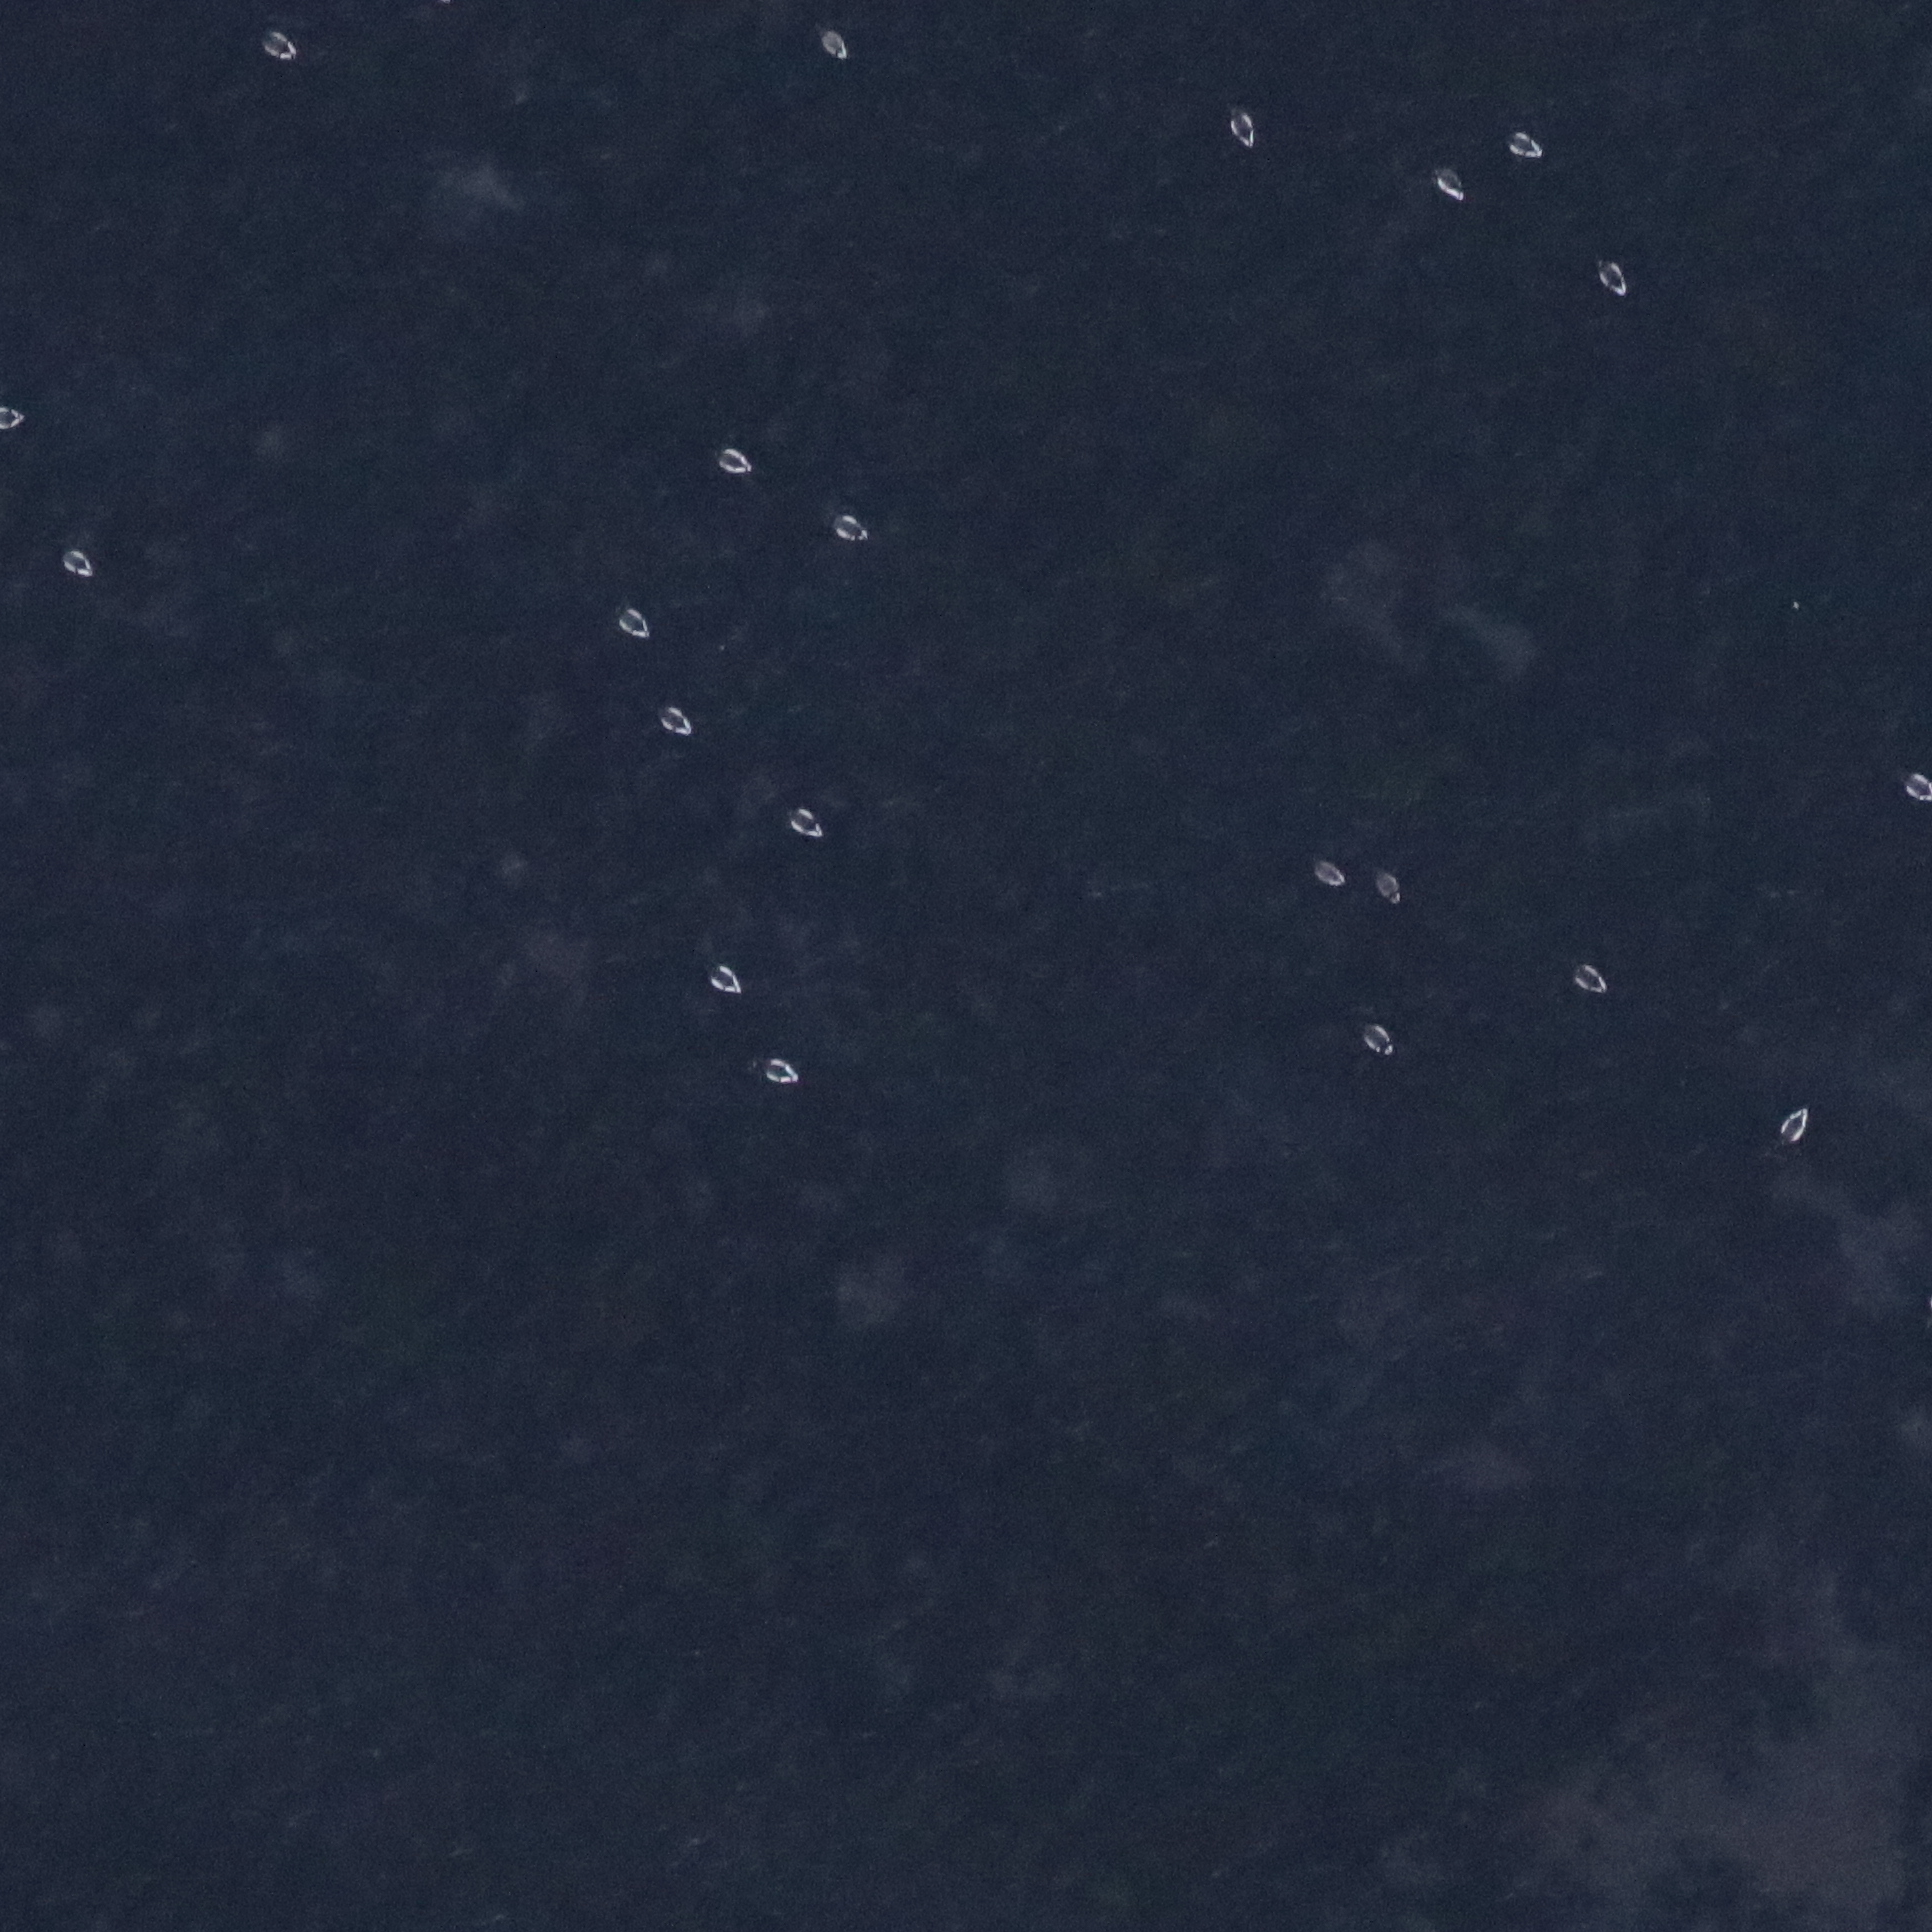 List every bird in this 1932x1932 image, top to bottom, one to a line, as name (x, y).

brant (833, 41)
brant (275, 43)
brant (1243, 126)
brant (1521, 145)
brant (1450, 181)
brant (1612, 277)
brant (4, 419)
brant (733, 461)
brant (849, 528)
brant (76, 561)
brant (632, 621)
brant (671, 720)
brant (1917, 787)
brant (804, 822)
brant (1329, 870)
brant (1386, 886)
brant (1589, 978)
brant (724, 979)
brant (1376, 1038)
brant (776, 1071)
brant (1793, 1128)